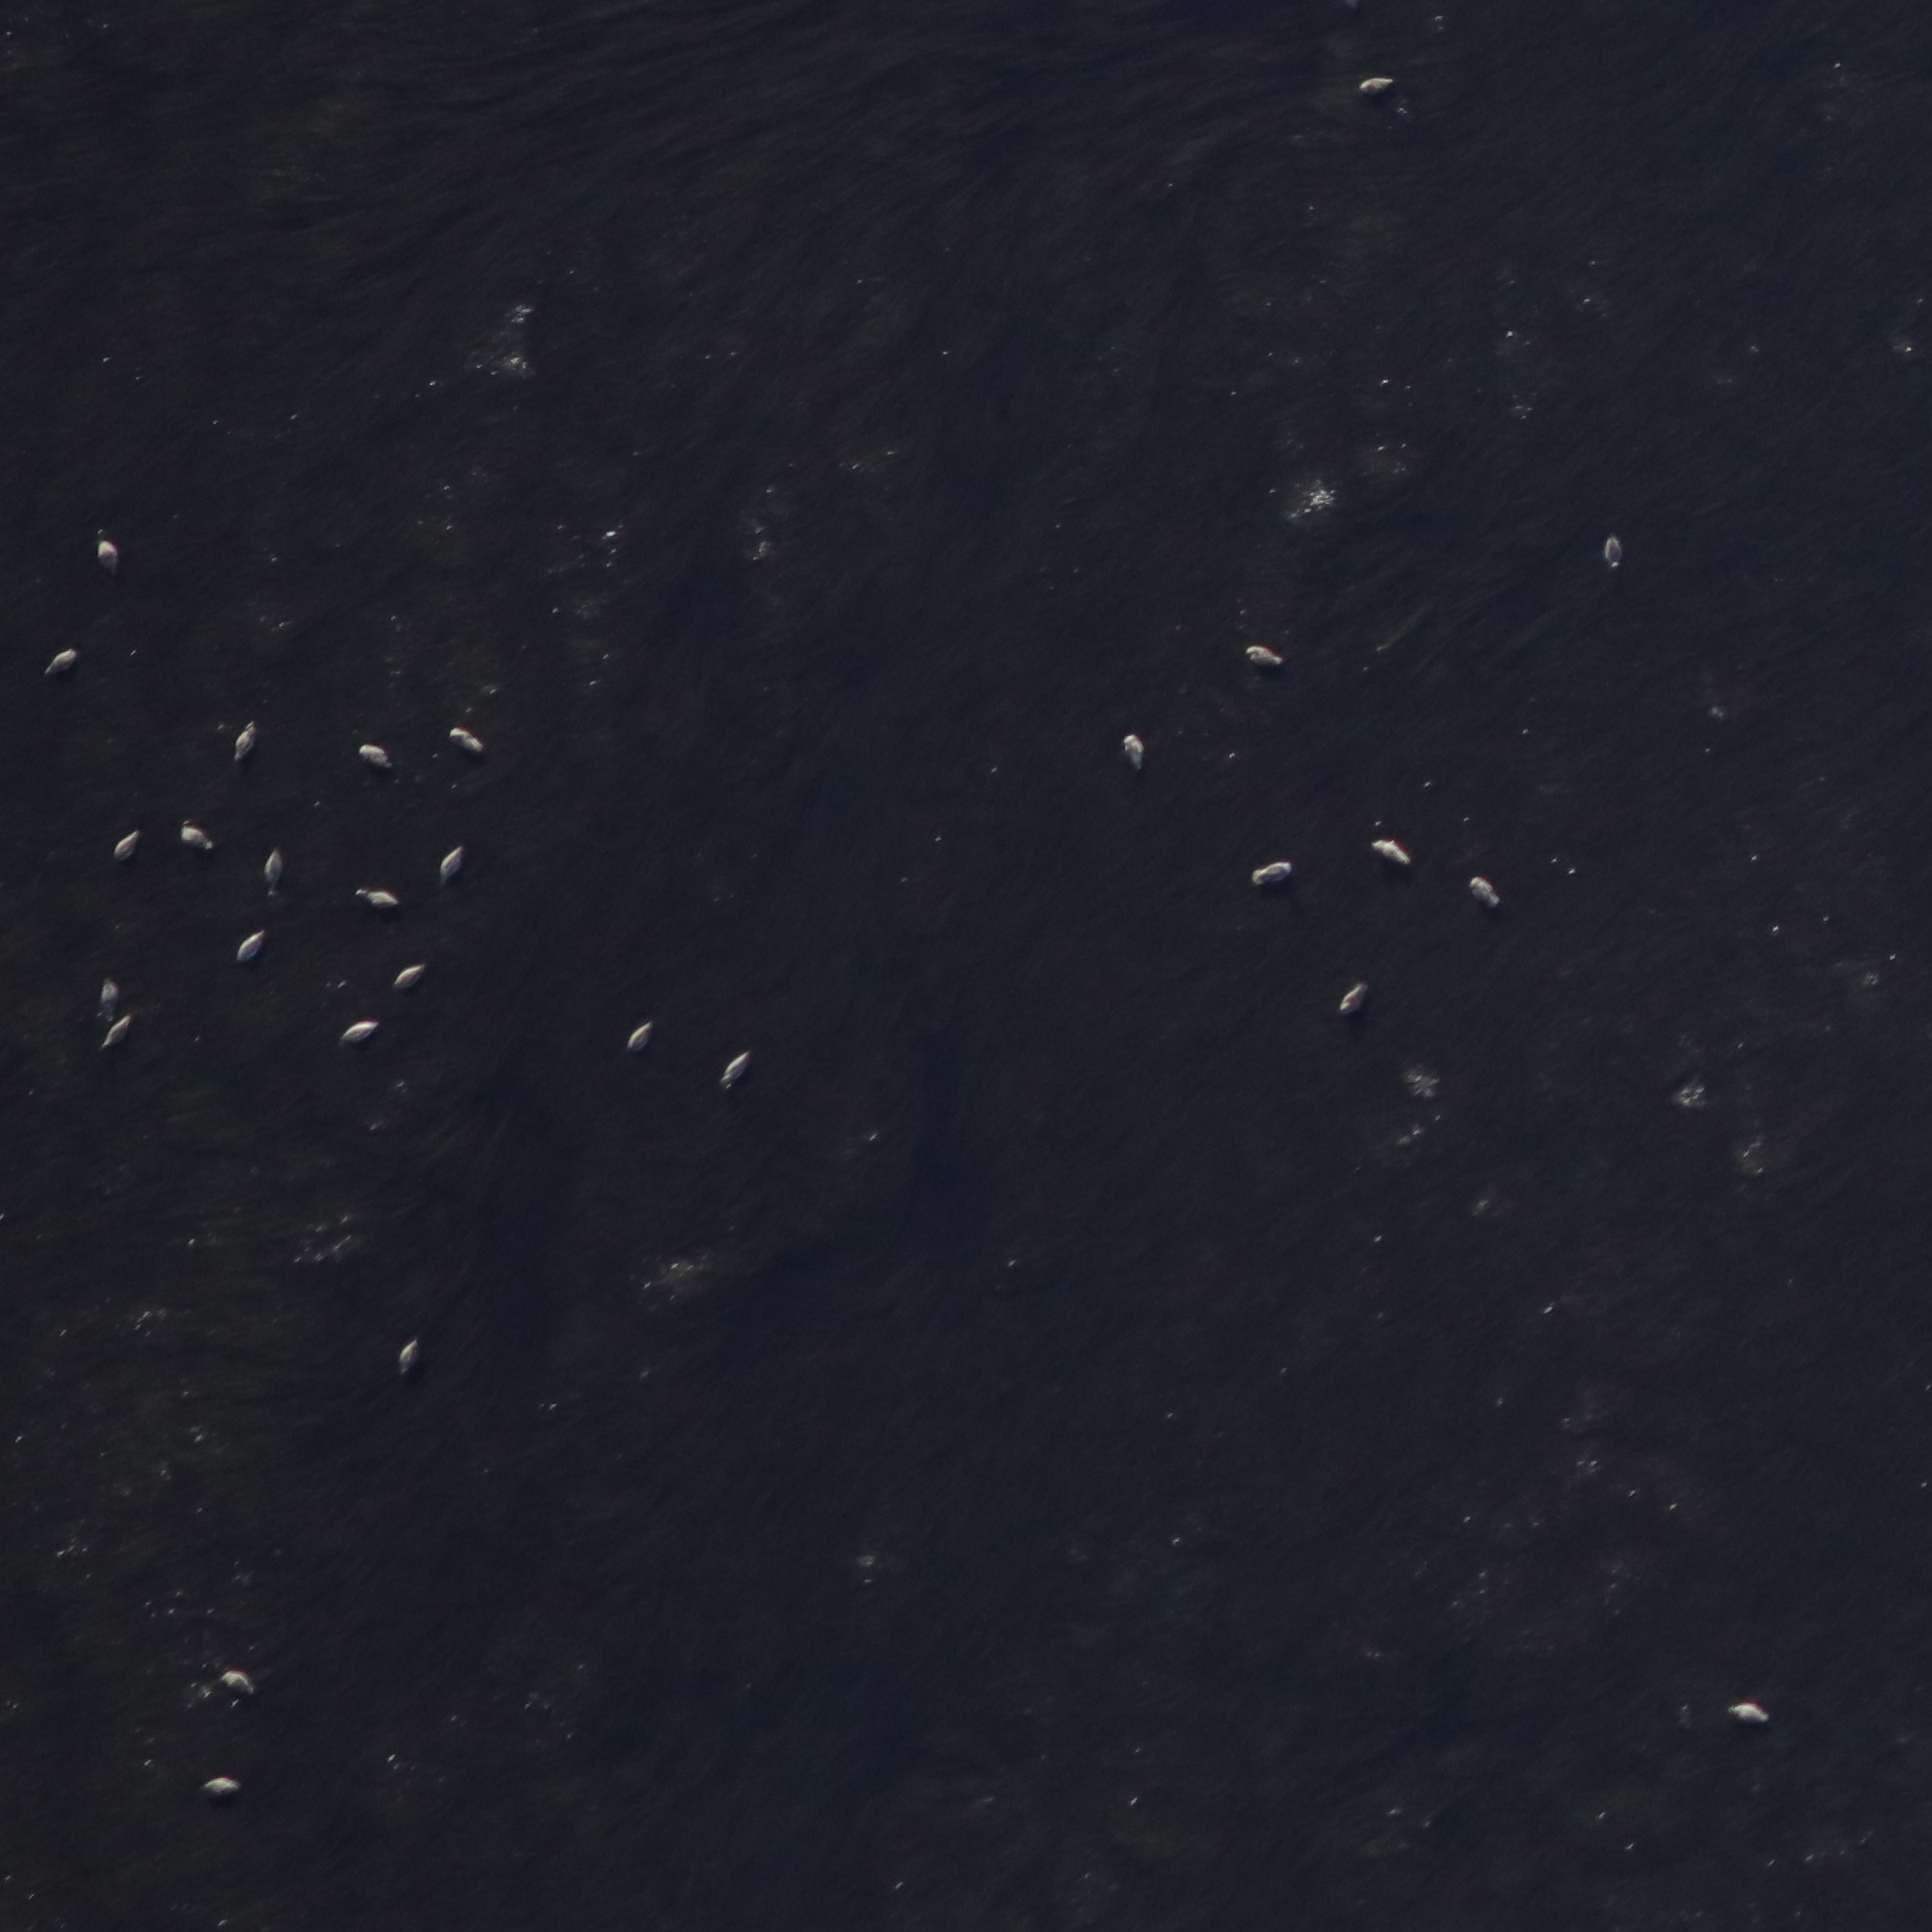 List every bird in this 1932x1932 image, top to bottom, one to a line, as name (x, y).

emperor goose (1377, 87)
emperor goose (1612, 549)
emperor goose (108, 552)
emperor goose (1264, 655)
emperor goose (62, 662)
emperor goose (465, 739)
emperor goose (245, 741)
emperor goose (1135, 750)
emperor goose (375, 755)
emperor goose (196, 837)
emperor goose (126, 850)
emperor goose (1394, 852)
emperor goose (452, 863)
emperor goose (274, 869)
emperor goose (1273, 872)
emperor goose (1484, 890)
emperor goose (378, 897)
emperor goose (251, 945)
emperor goose (410, 978)
emperor goose (107, 995)
emperor goose (1353, 999)
emperor goose (116, 1030)
emperor goose (360, 1031)
emperor goose (640, 1037)
emperor goose (734, 1070)
emperor goose (408, 1356)
emperor goose (236, 1680)
emperor goose (1750, 1712)
emperor goose (221, 1785)